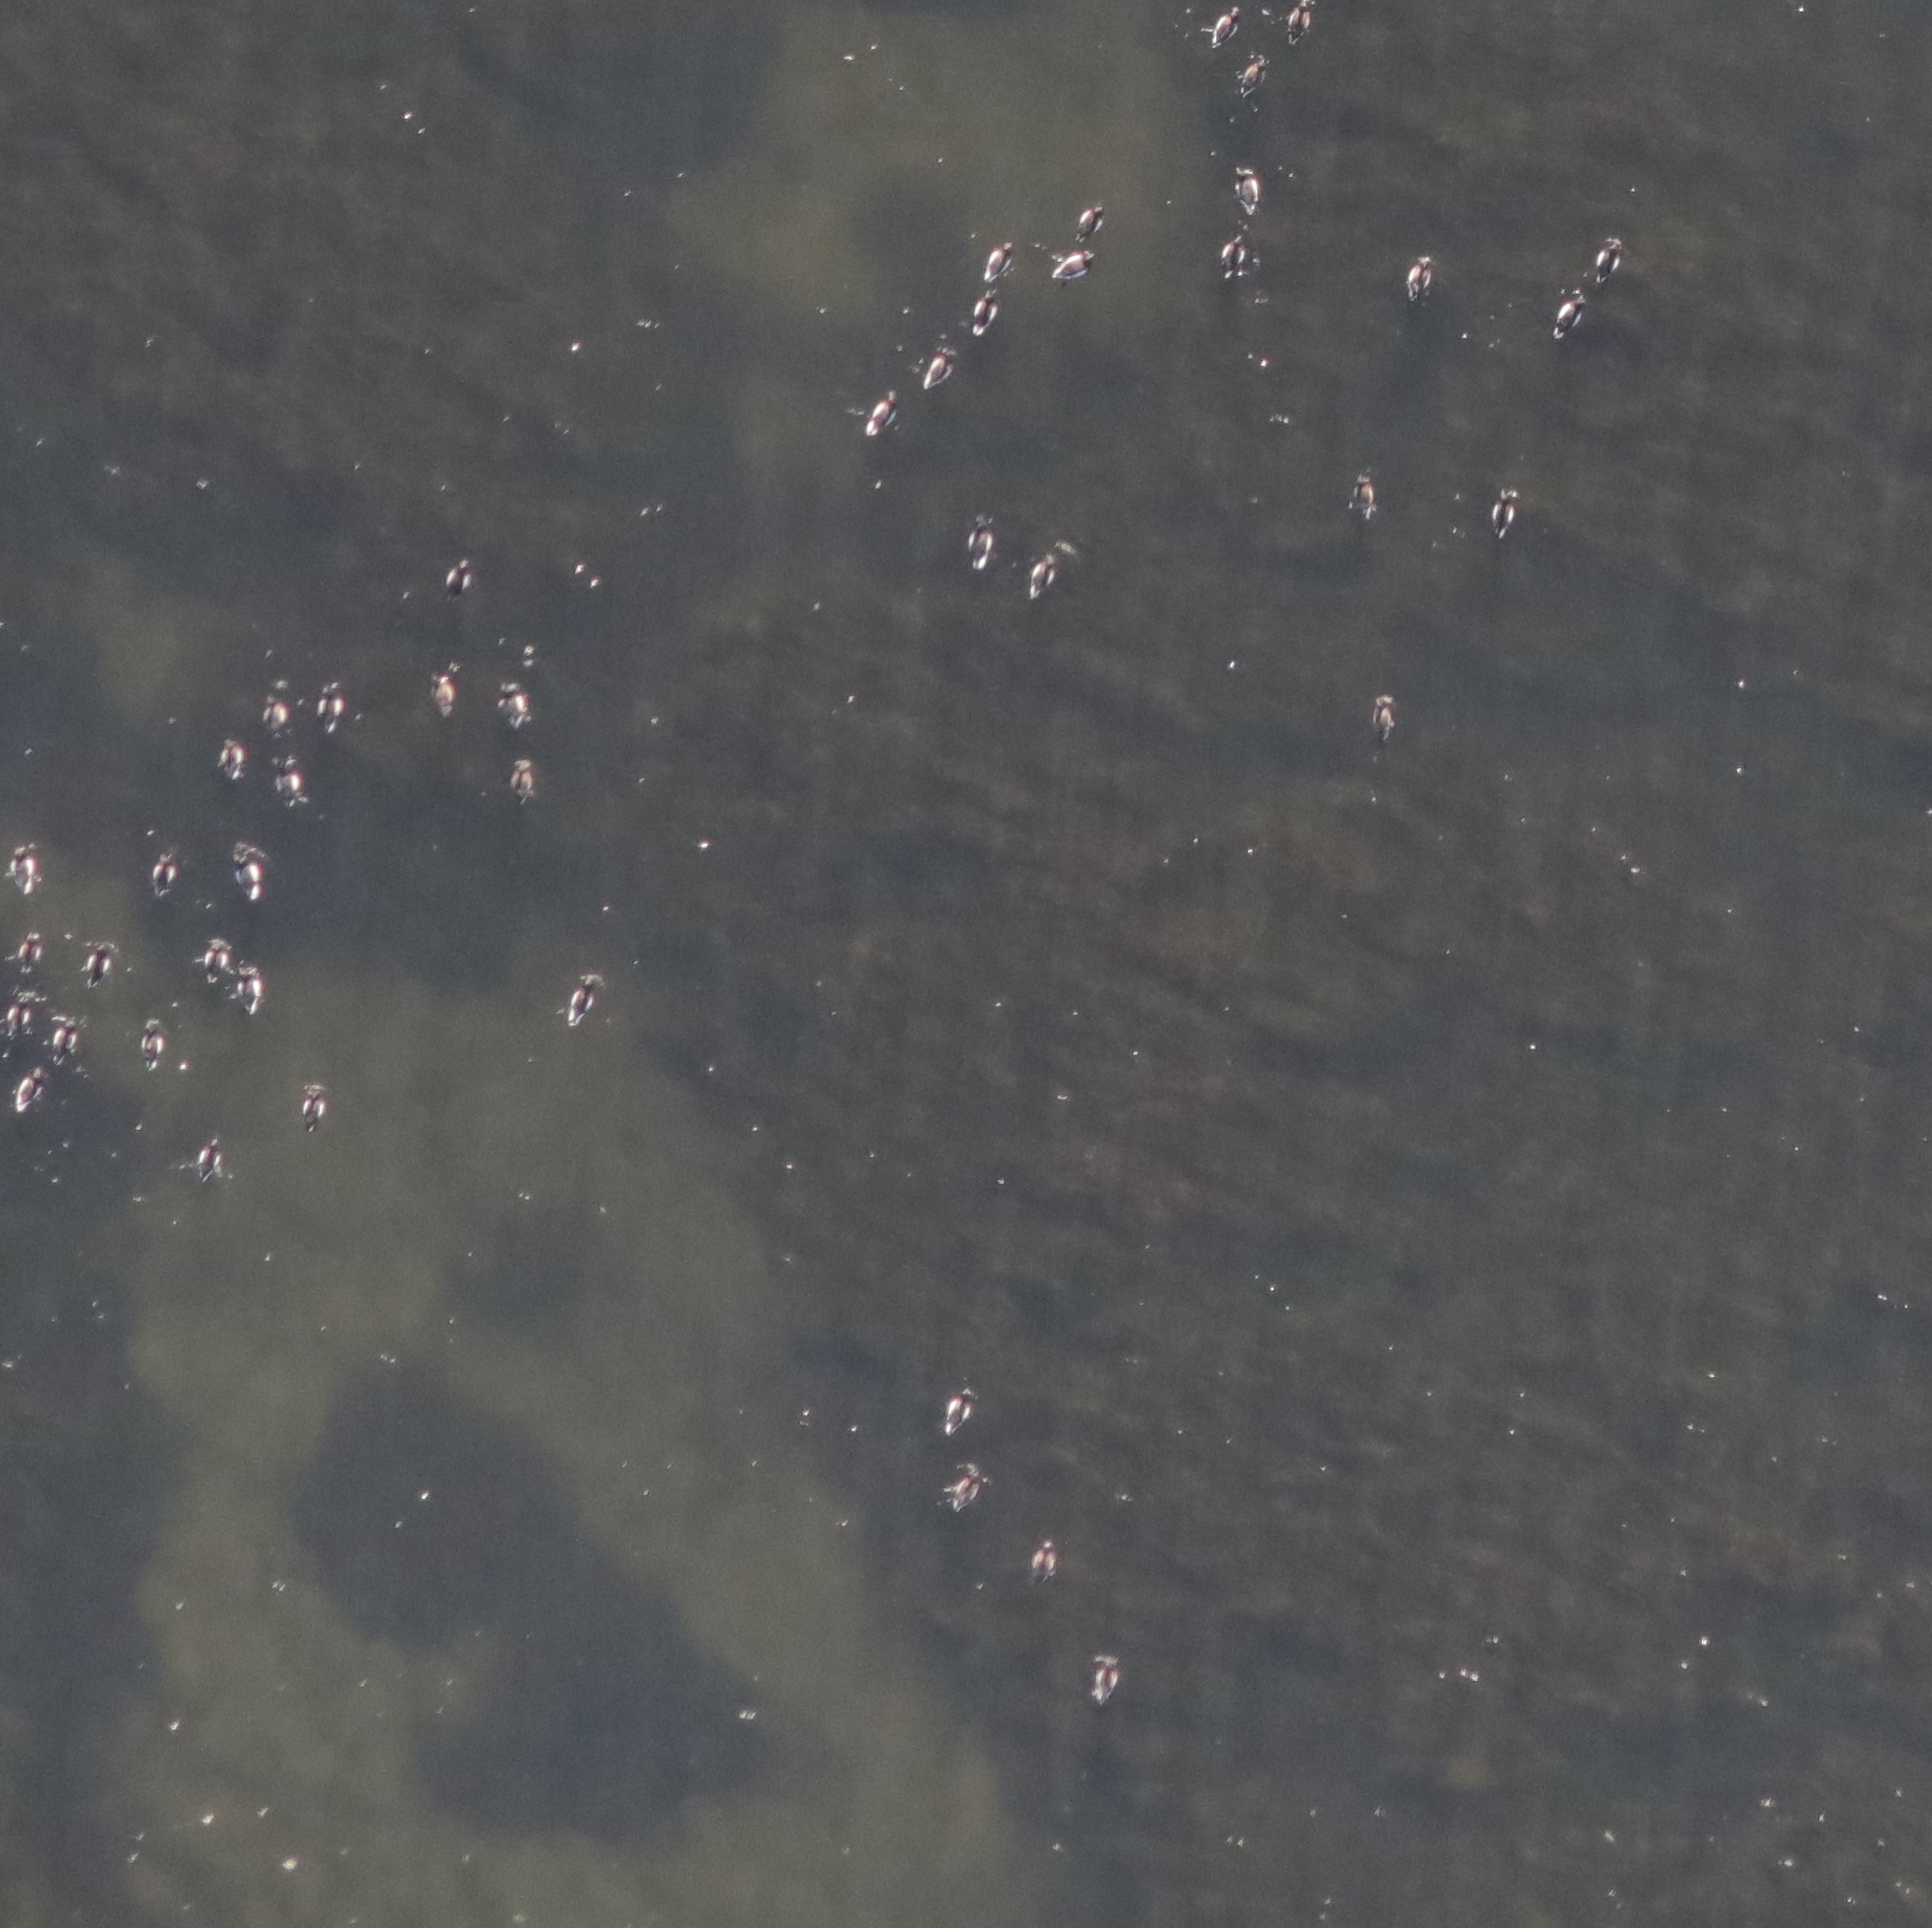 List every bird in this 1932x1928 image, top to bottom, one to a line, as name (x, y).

brant (1300, 18)
brant (1219, 27)
brant (1251, 76)
brant (1248, 190)
brant (1088, 224)
brant (1235, 255)
brant (1005, 257)
brant (1607, 258)
brant (1072, 265)
brant (1416, 282)
brant (983, 313)
brant (1570, 315)
brant (938, 371)
brant (879, 413)
brant (1366, 497)
brant (1501, 516)
brant (982, 544)
brant (1042, 577)
brant (463, 582)
brant (442, 690)
brant (331, 706)
brant (507, 708)
brant (275, 716)
brant (1382, 717)
brant (236, 760)
brant (521, 777)
brant (291, 782)
brant (23, 867)
brant (162, 878)
brant (246, 881)
brant (24, 952)
brant (217, 959)
brant (99, 964)
brant (245, 987)
brant (583, 1001)
brant (14, 1013)
brant (64, 1037)
brant (155, 1045)
brant (30, 1093)
brant (316, 1109)
brant (203, 1160)
brant (955, 1414)
brant (966, 1492)
brant (1045, 1560)
brant (1105, 1683)